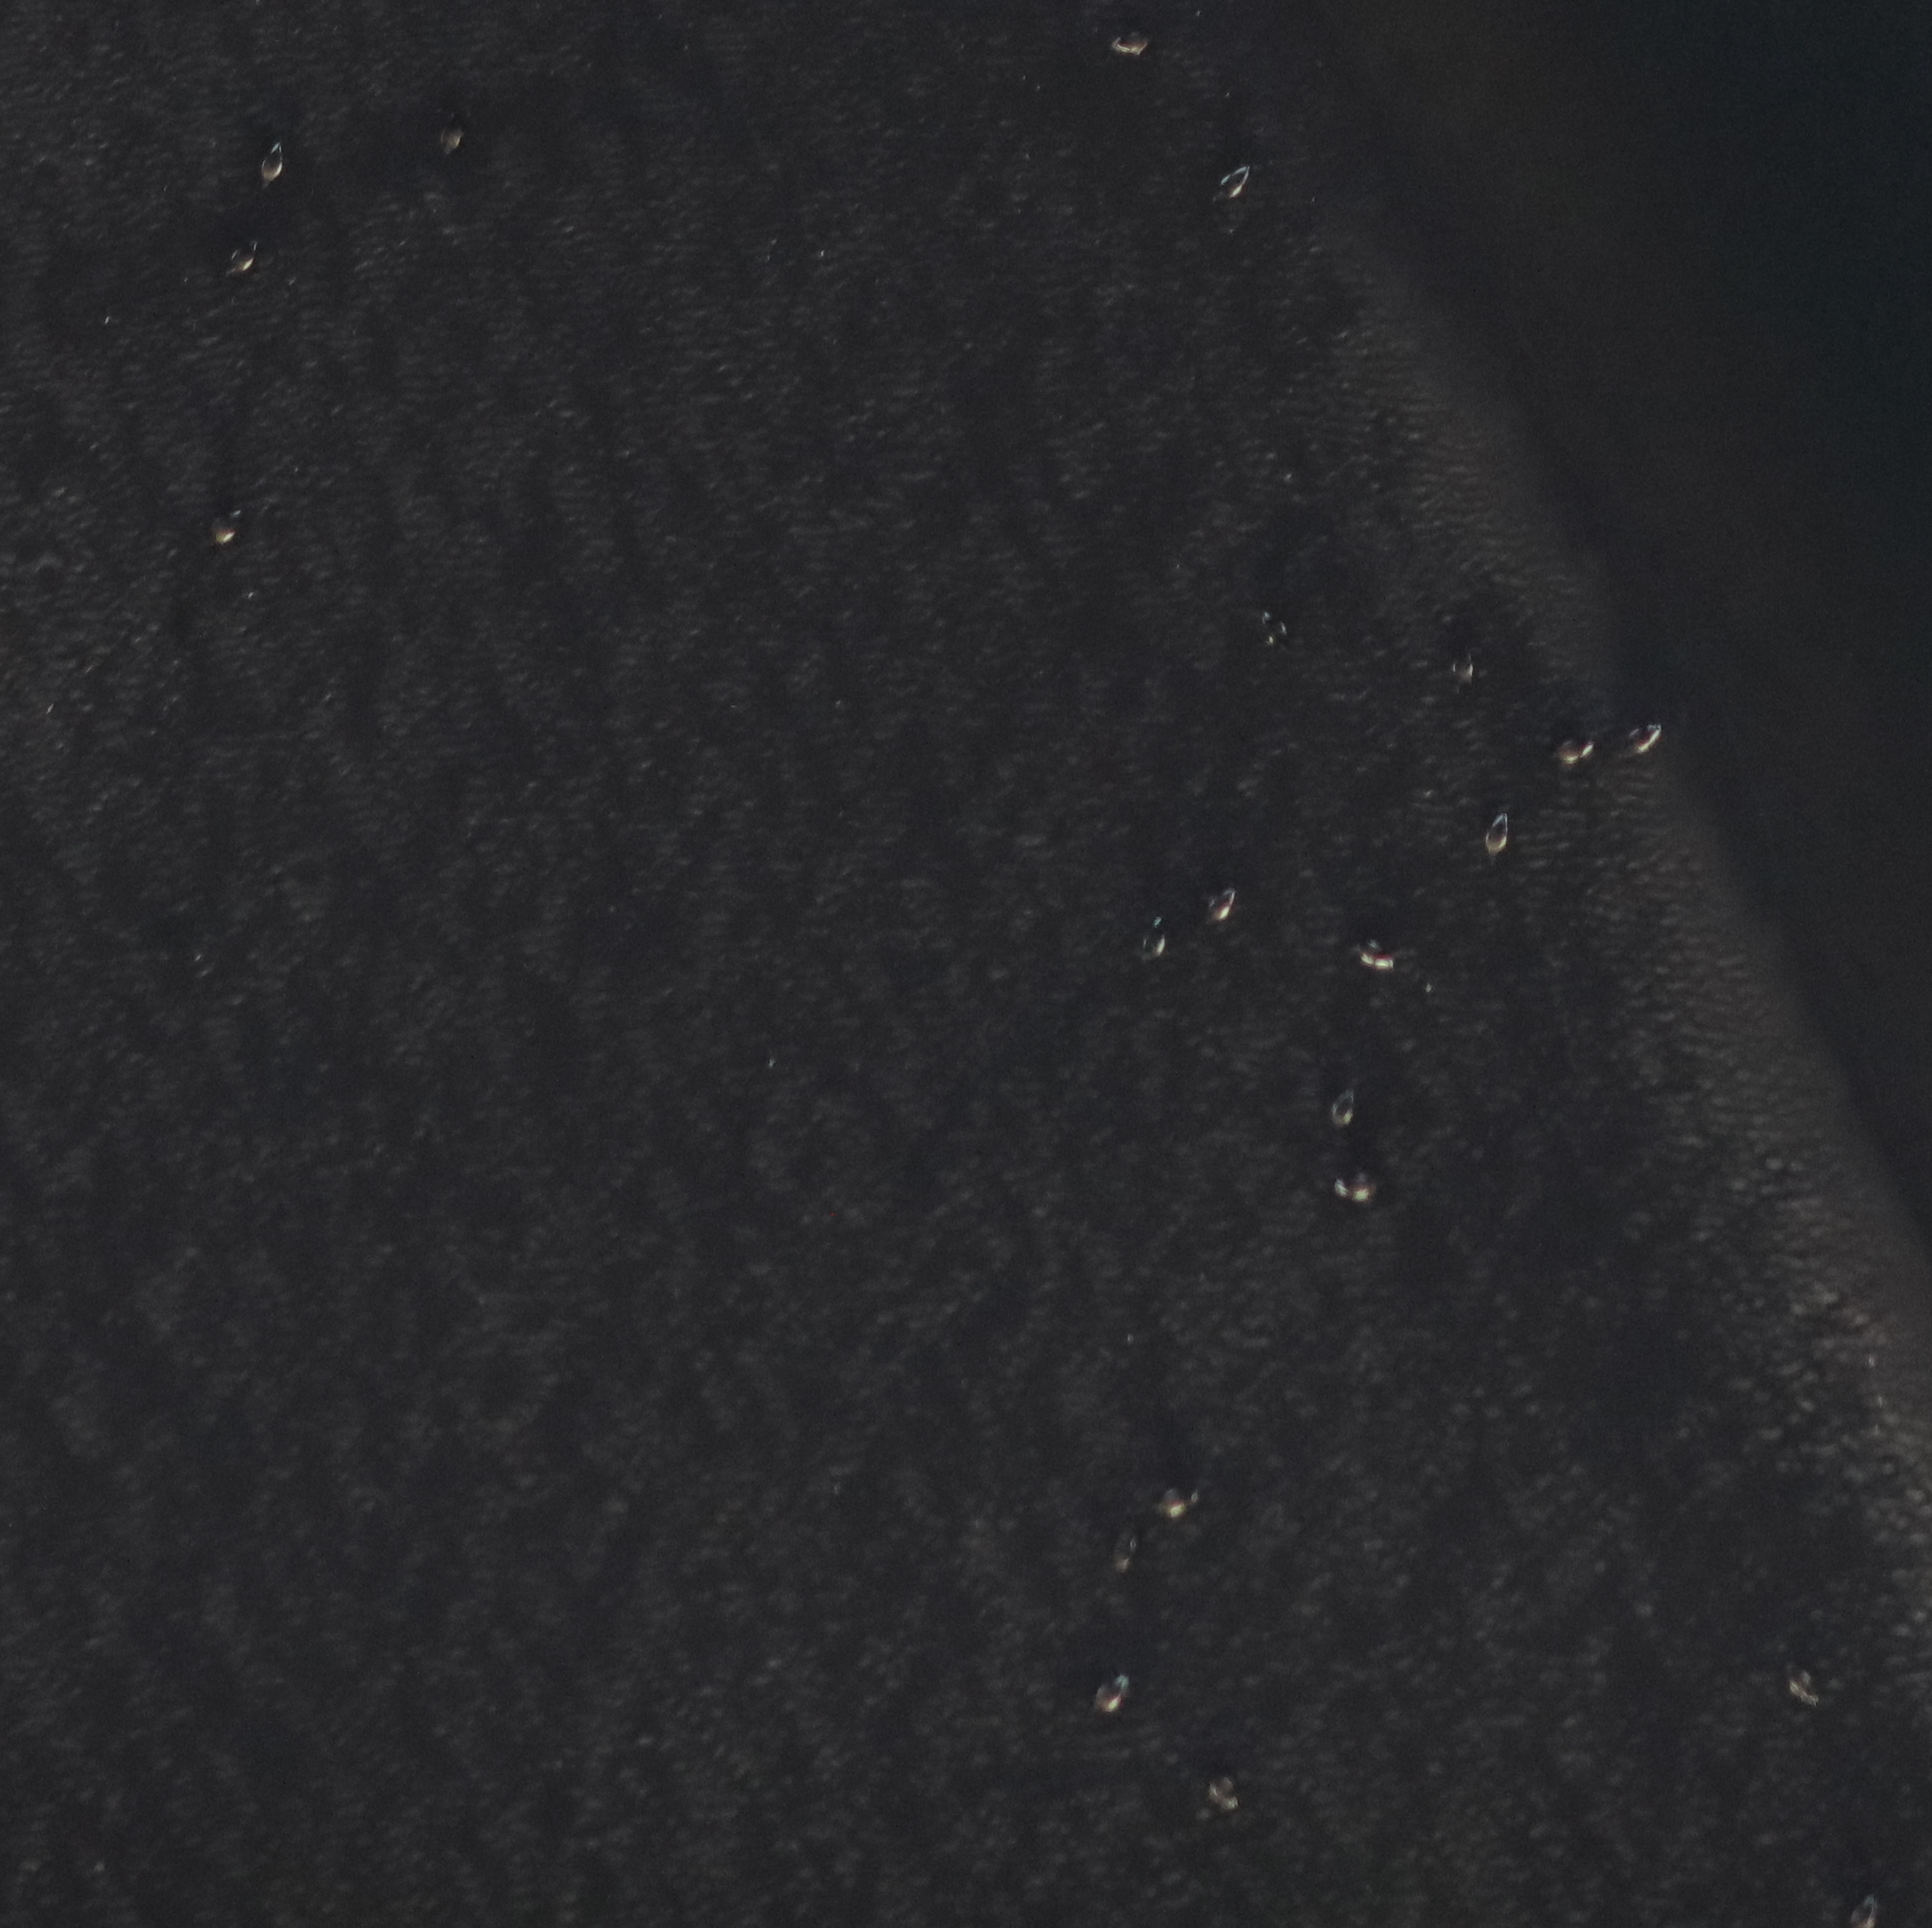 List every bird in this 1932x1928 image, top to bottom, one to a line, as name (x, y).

brant (1131, 43)
brant (455, 138)
brant (271, 164)
brant (1232, 183)
brant (243, 259)
brant (221, 536)
brant (1276, 632)
brant (1473, 670)
brant (1639, 740)
brant (1571, 751)
brant (1495, 837)
brant (1220, 905)
brant (1152, 944)
brant (1377, 952)
brant (1346, 1114)
brant (1358, 1192)
brant (1174, 1503)
brant (1799, 1686)
brant (1109, 1694)
brant (1232, 1794)
brant (1864, 1915)